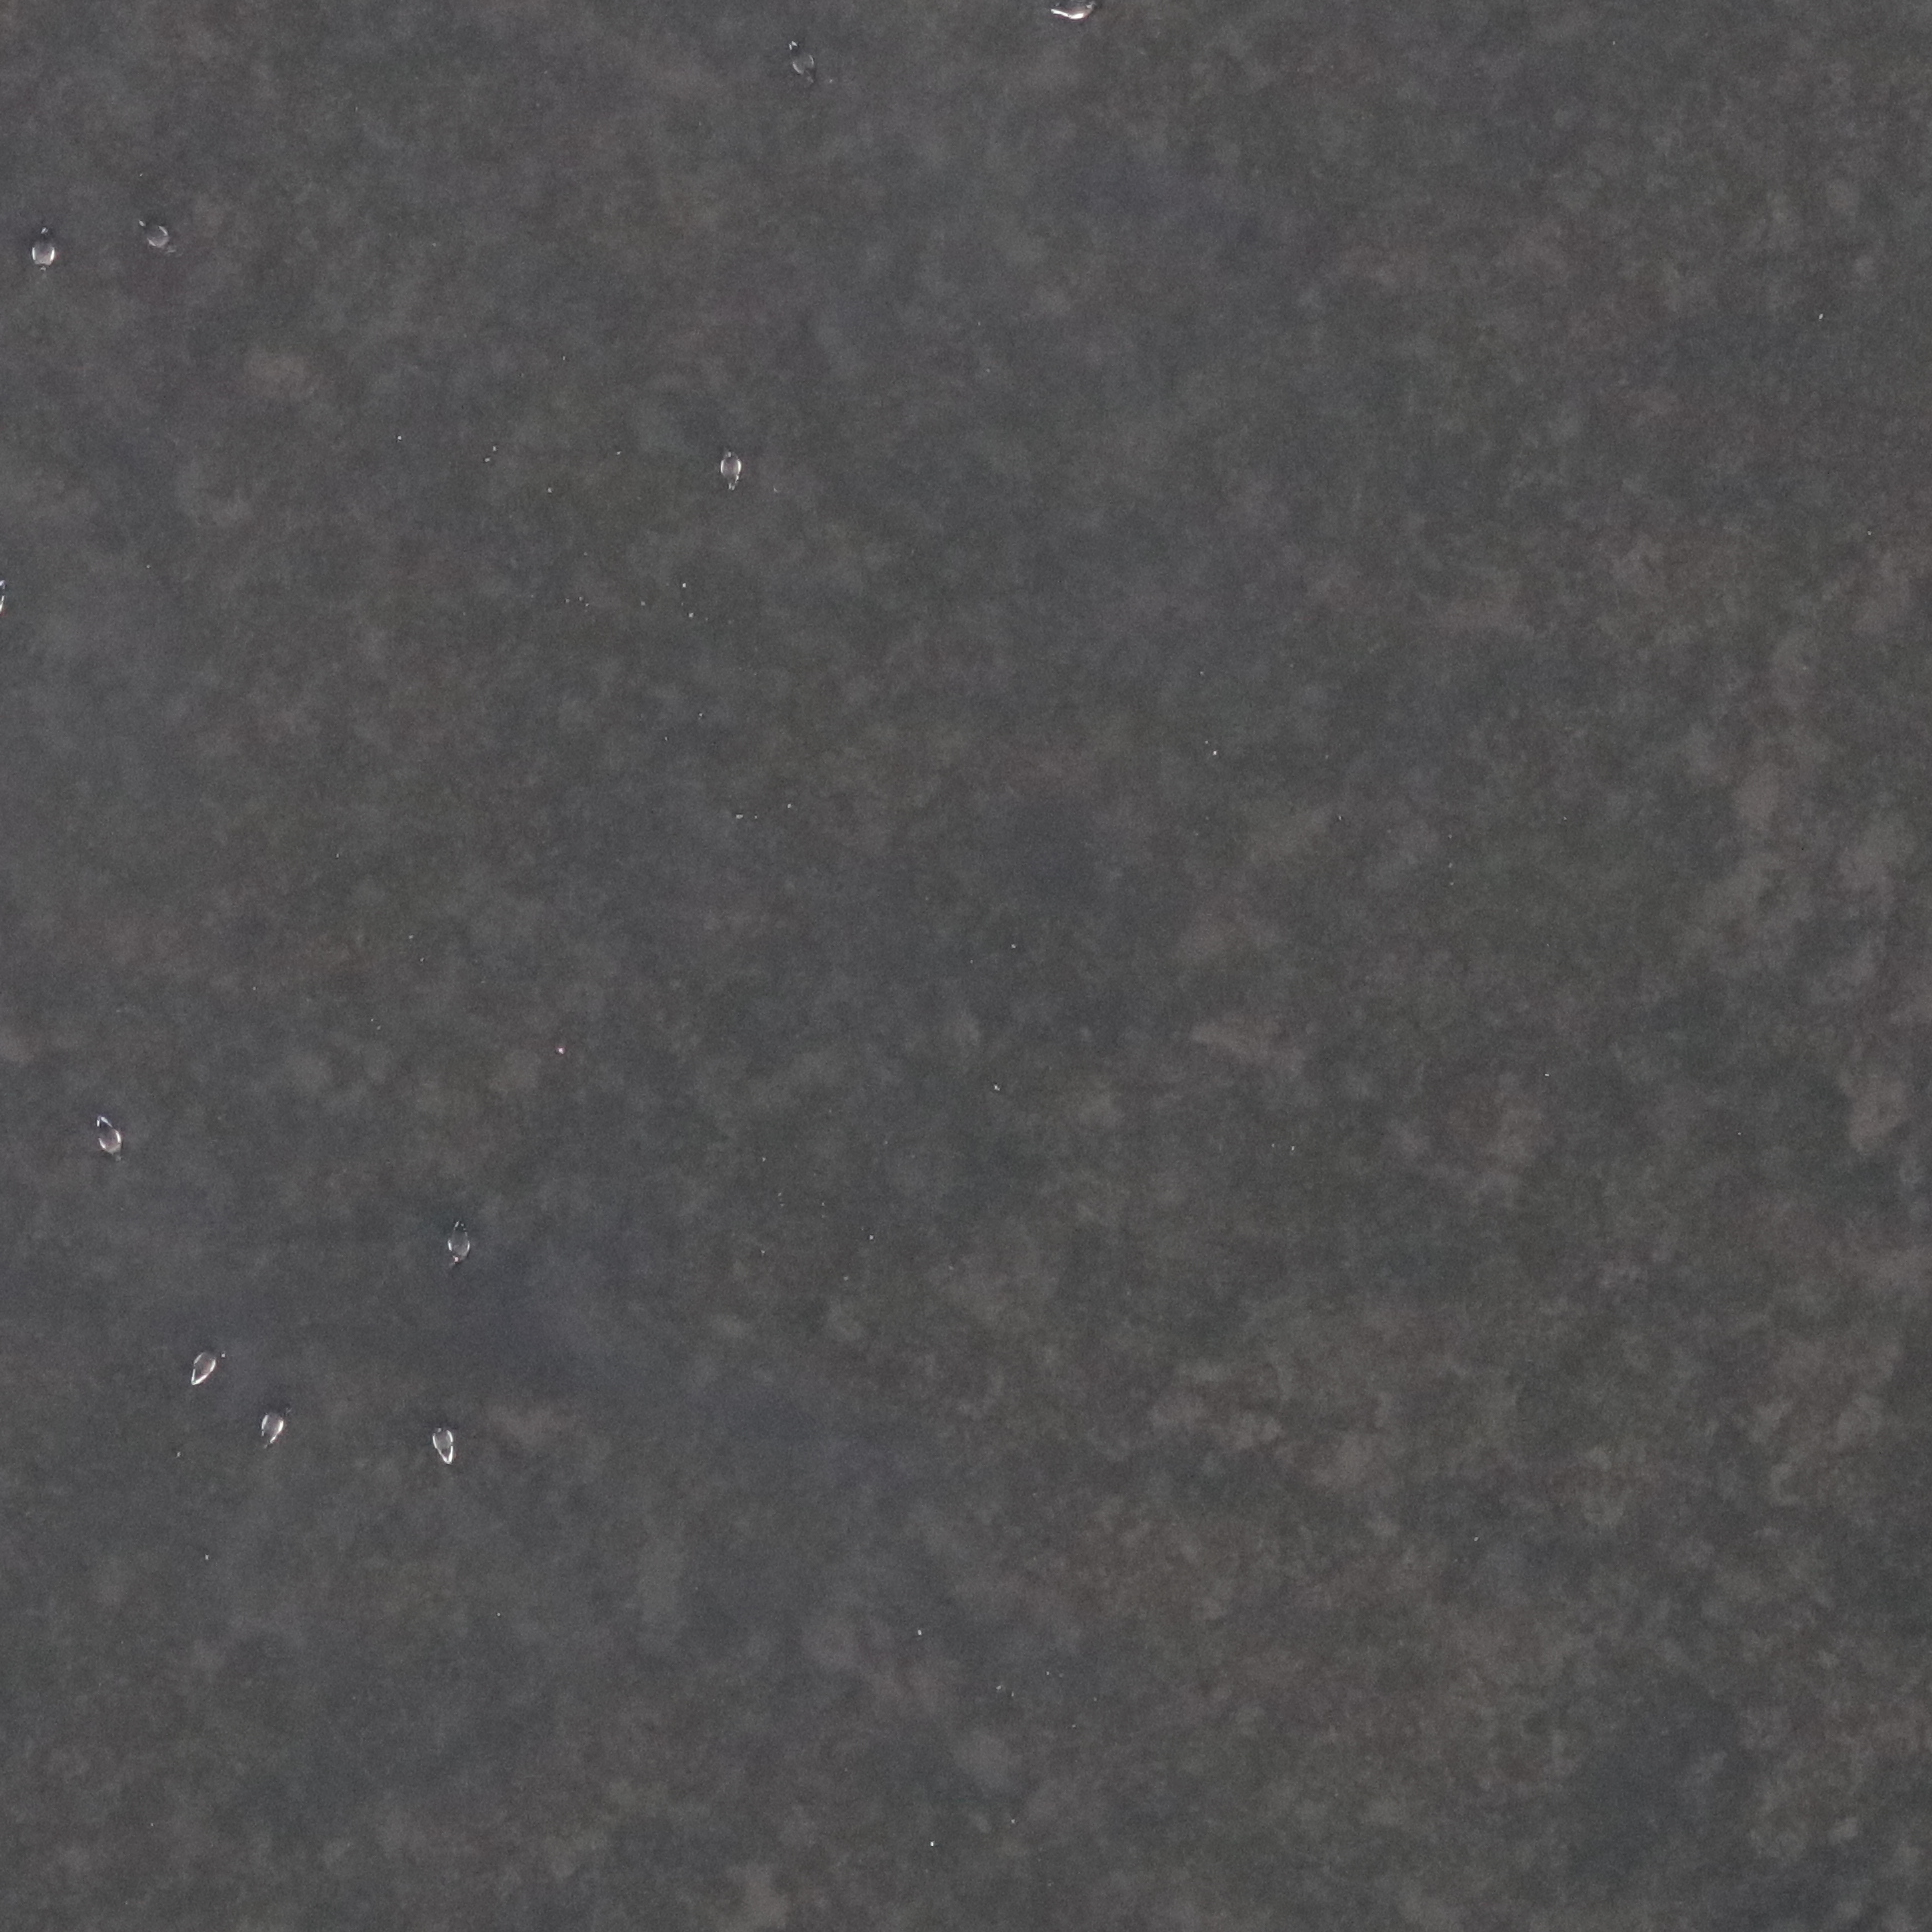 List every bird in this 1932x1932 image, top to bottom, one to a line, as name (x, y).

brant (1073, 9)
brant (801, 63)
brant (159, 236)
brant (43, 252)
brant (729, 467)
brant (110, 1137)
brant (459, 1242)
brant (204, 1364)
brant (272, 1426)
brant (443, 1442)